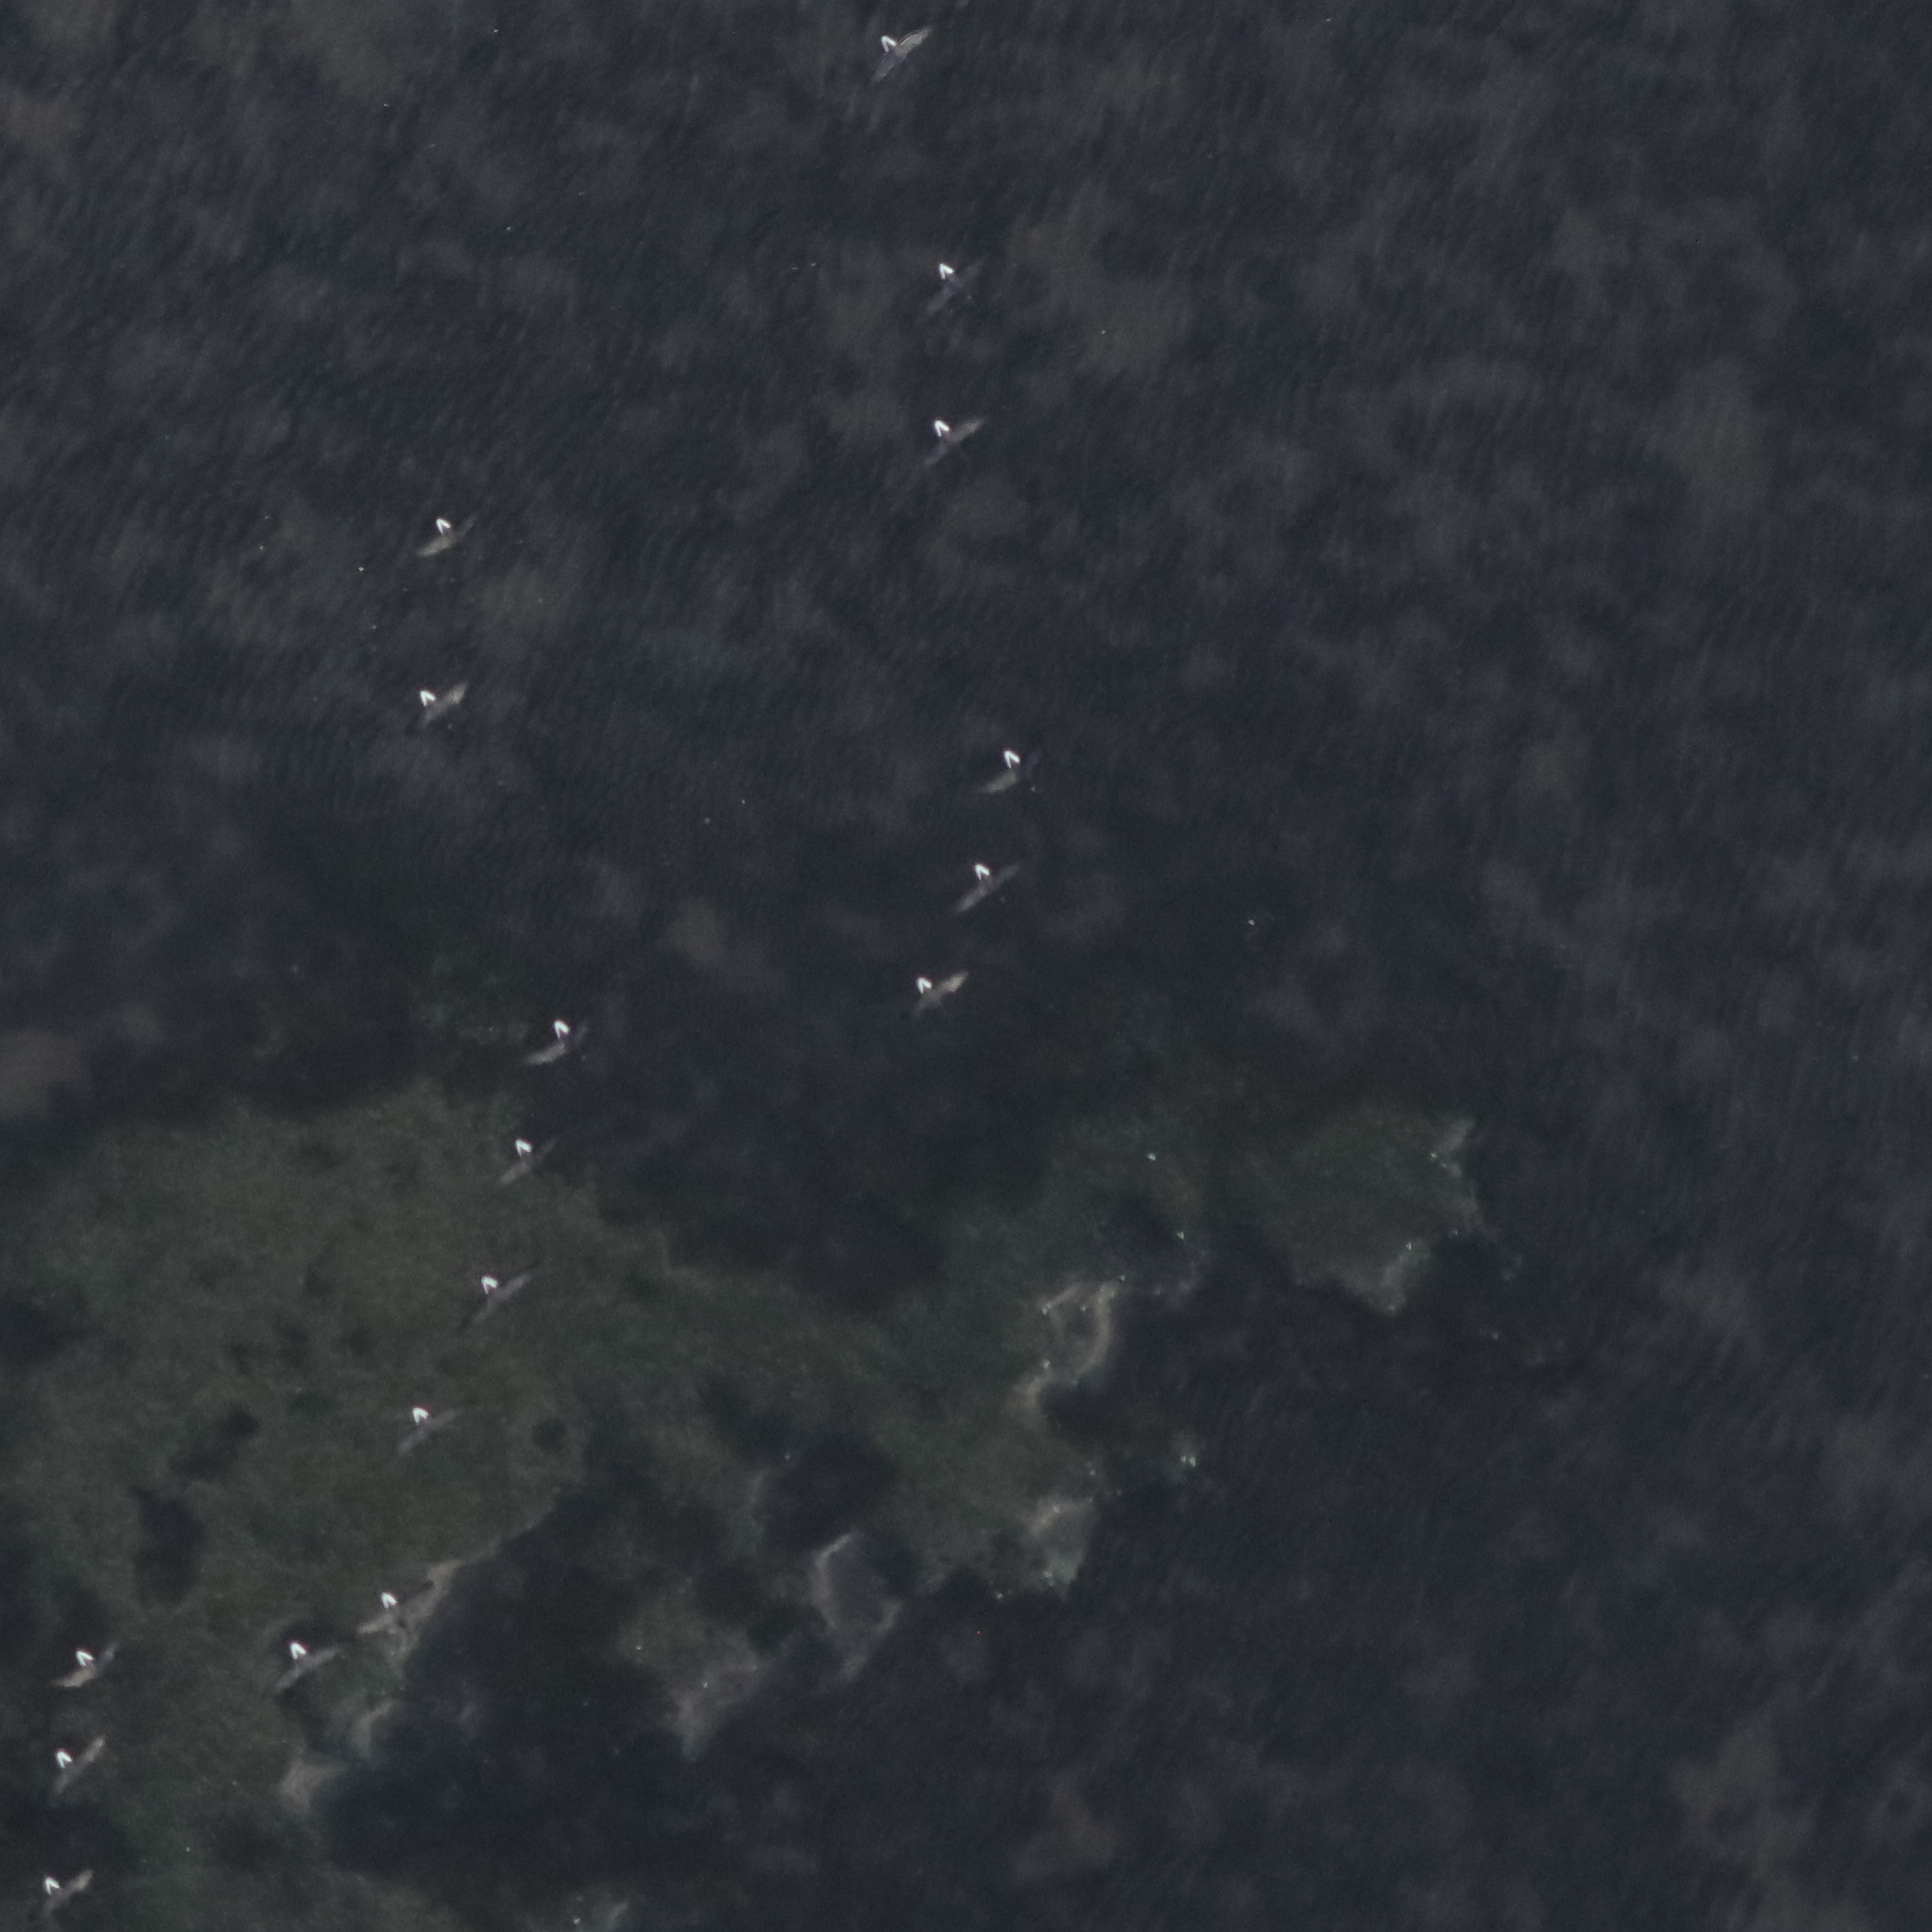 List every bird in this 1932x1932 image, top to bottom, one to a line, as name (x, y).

brant (888, 37)
brant (952, 282)
brant (938, 443)
brant (441, 542)
brant (438, 700)
brant (1009, 770)
brant (984, 885)
brant (943, 985)
brant (569, 1049)
brant (517, 1146)
brant (494, 1295)
brant (427, 1419)
brant (398, 1617)
brant (294, 1661)
brant (92, 1673)
brant (64, 1768)
brant (59, 1894)